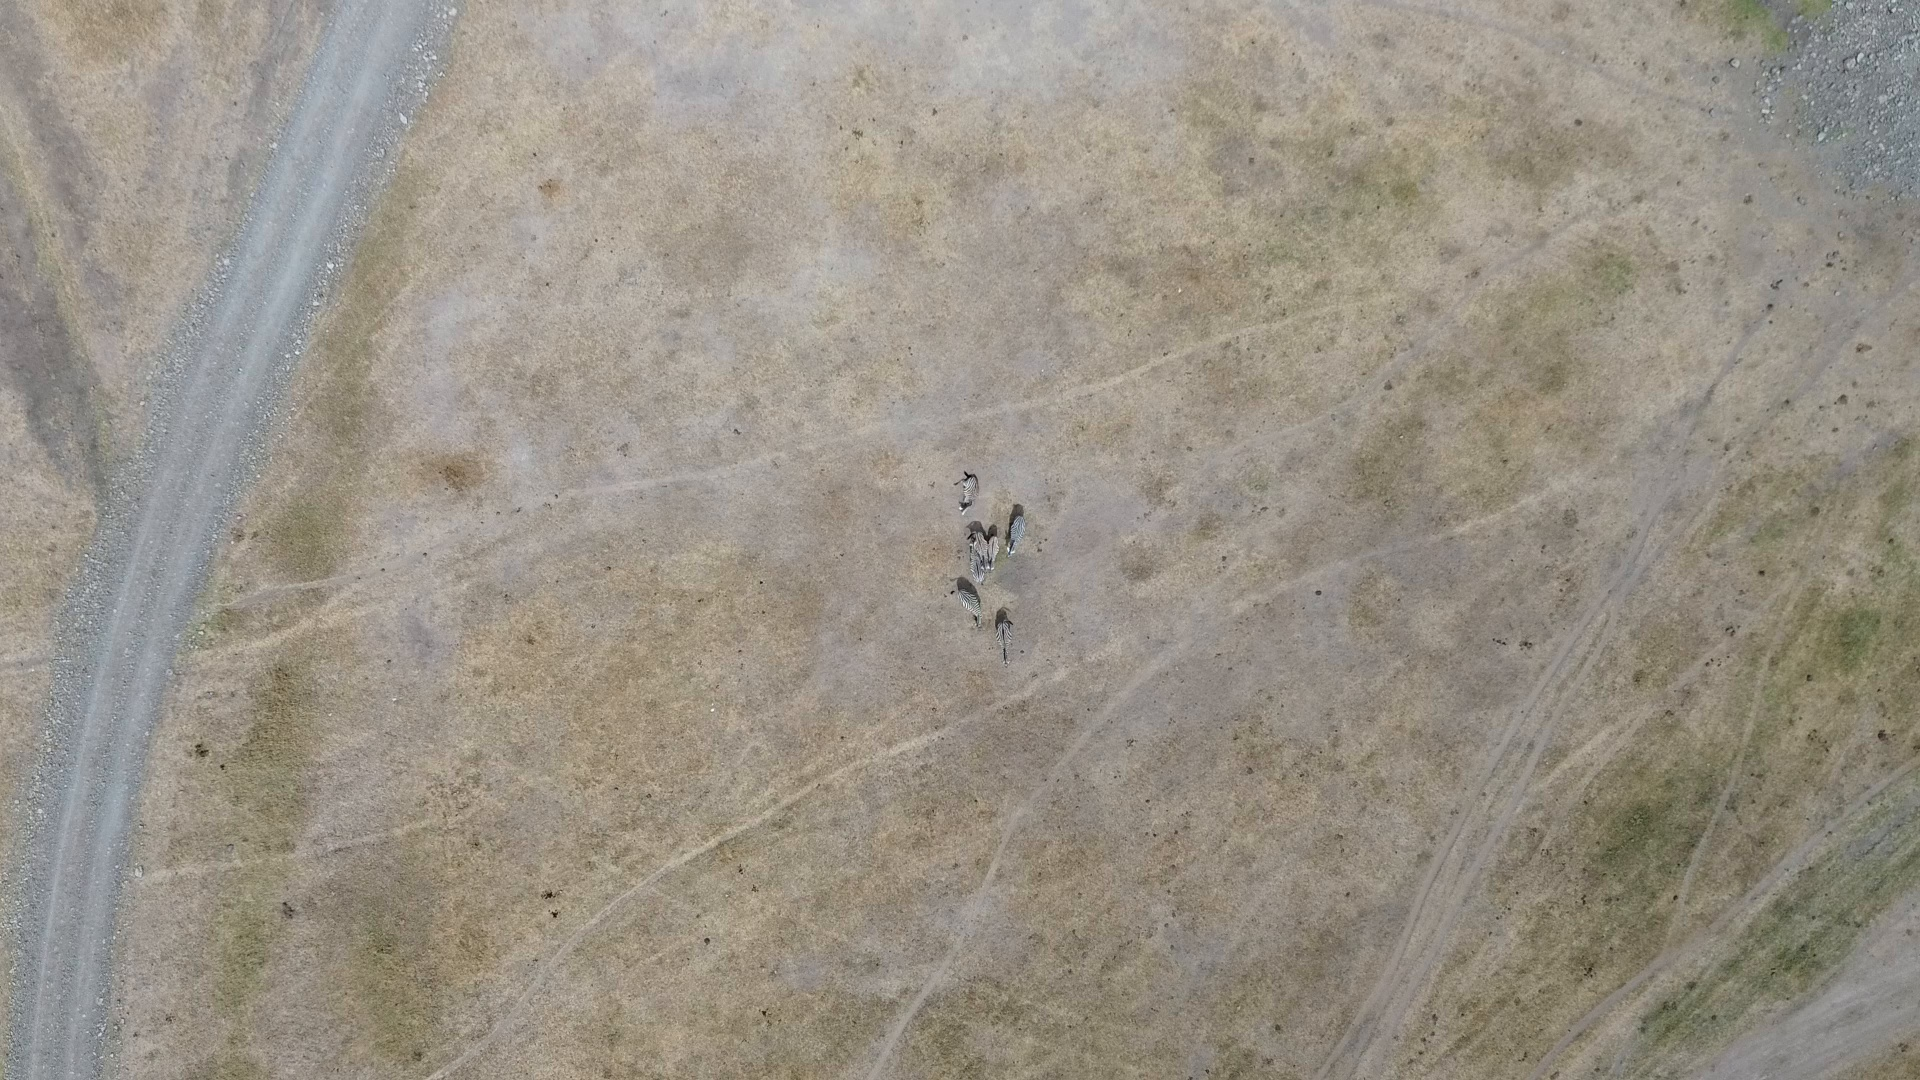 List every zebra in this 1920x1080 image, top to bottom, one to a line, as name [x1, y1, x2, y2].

zebra [962, 474, 978, 514]
zebra [1006, 516, 1027, 559]
zebra [973, 531, 988, 571]
zebra [988, 536, 999, 571]
zebra [970, 542, 984, 582]
zebra [957, 589, 981, 629]
zebra [995, 620, 1012, 668]